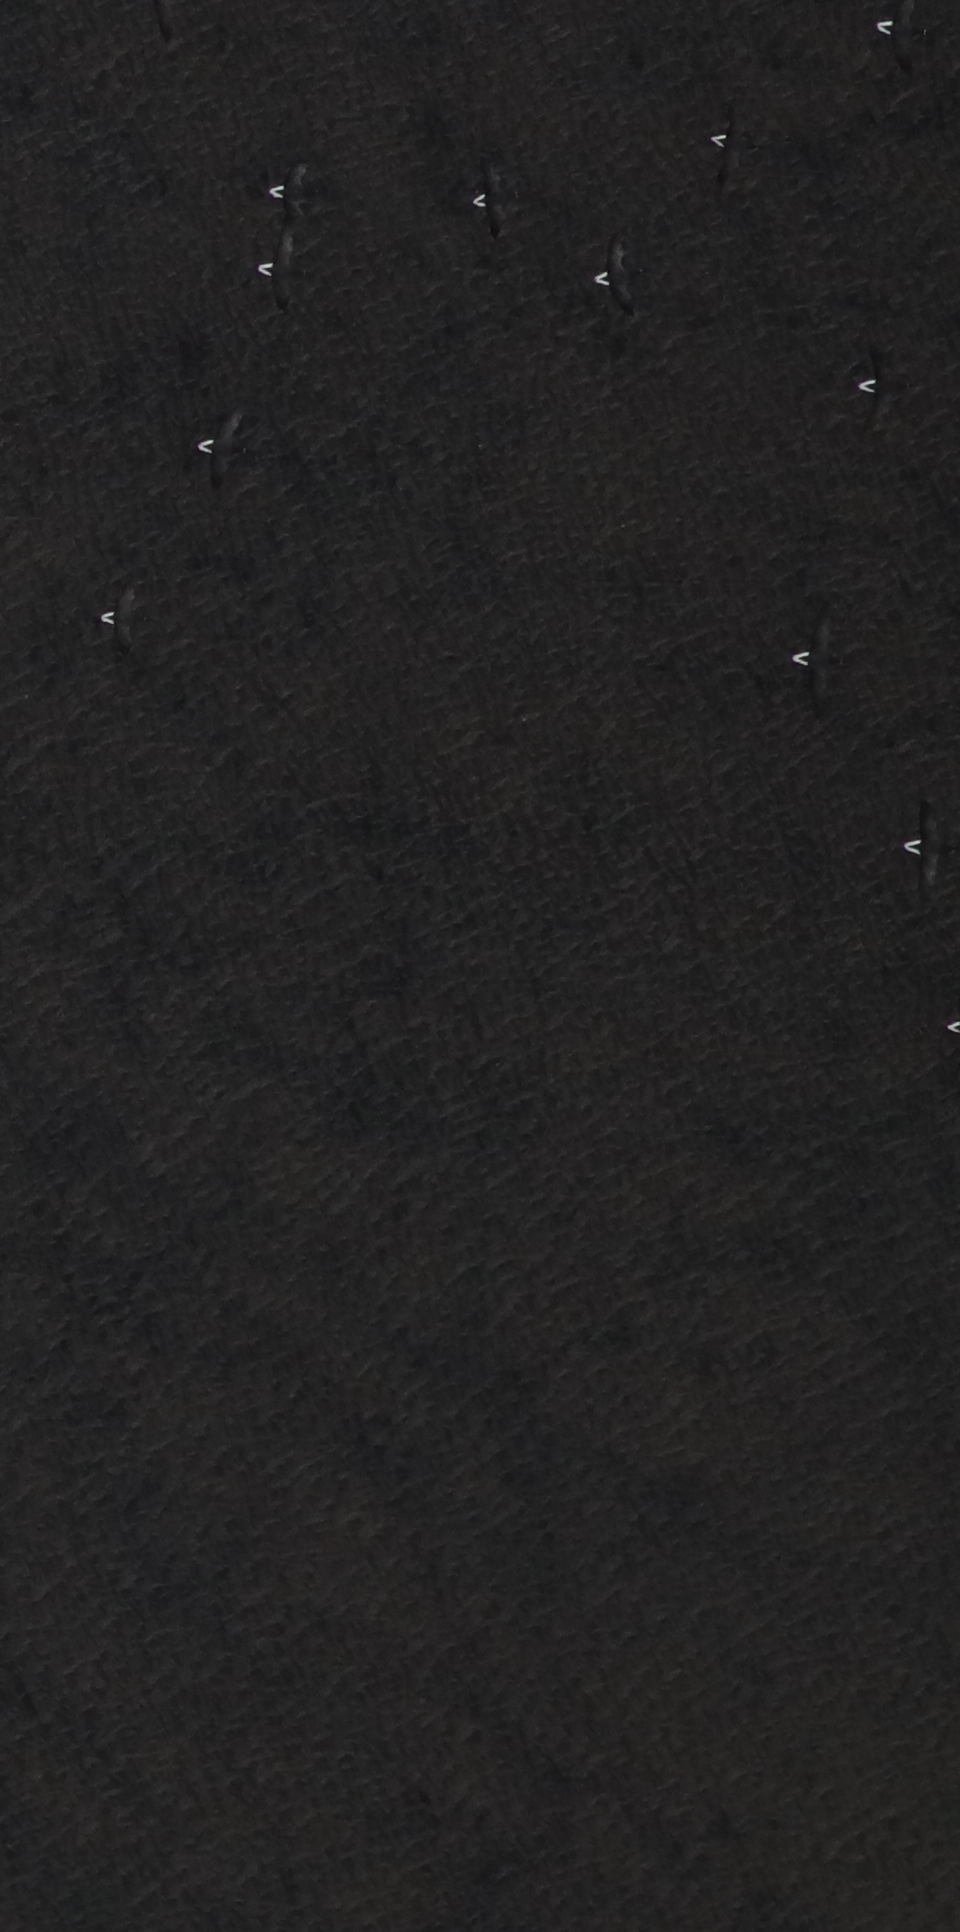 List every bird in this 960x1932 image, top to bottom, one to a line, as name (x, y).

brant (902, 27)
brant (721, 138)
brant (294, 189)
brant (482, 196)
brant (283, 268)
brant (617, 274)
brant (881, 383)
brant (218, 446)
brant (121, 617)
brant (816, 658)
brant (928, 850)